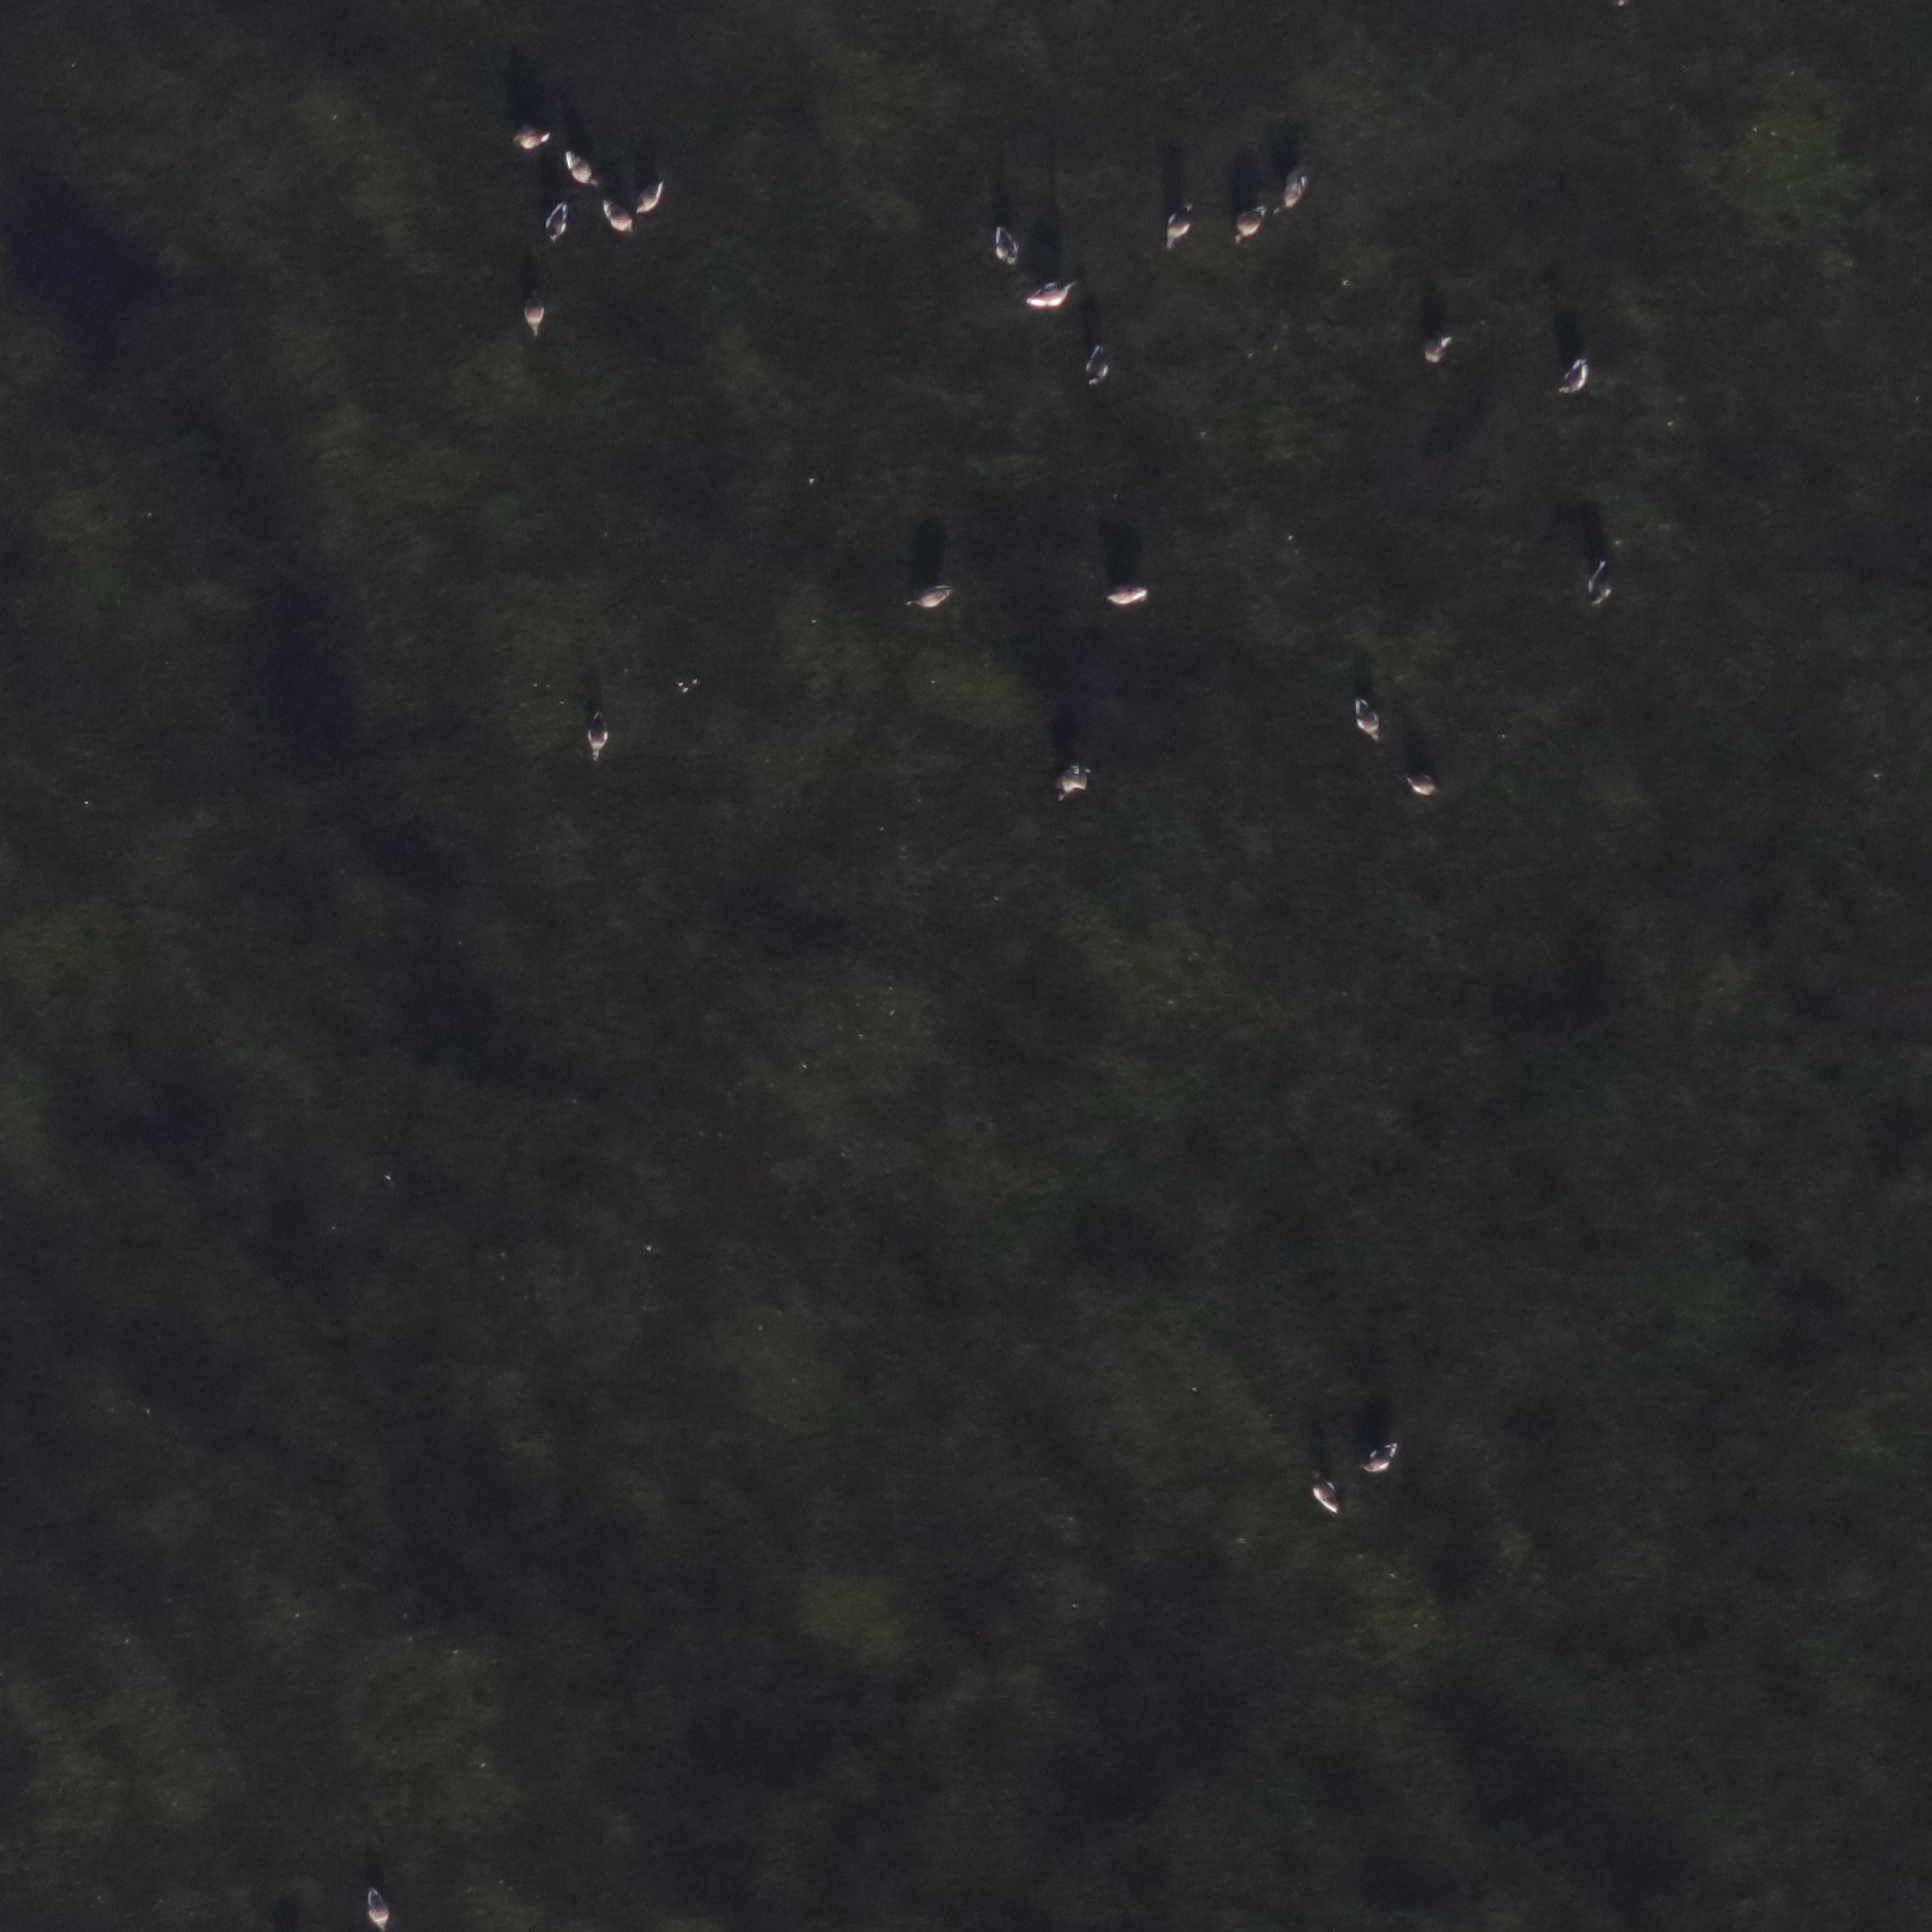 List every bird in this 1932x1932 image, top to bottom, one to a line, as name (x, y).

brant (531, 136)
brant (579, 170)
brant (656, 197)
brant (619, 216)
brant (1248, 221)
brant (556, 223)
brant (1180, 225)
brant (1007, 246)
brant (1049, 294)
brant (1434, 351)
brant (1098, 367)
brant (1573, 376)
brant (1601, 582)
Canada goose (1125, 595)
Canada goose (932, 600)
brant (1368, 718)
brant (595, 737)
brant (1072, 780)
brant (1423, 783)
brant (1377, 1460)
brant (1326, 1496)
brant (378, 1910)